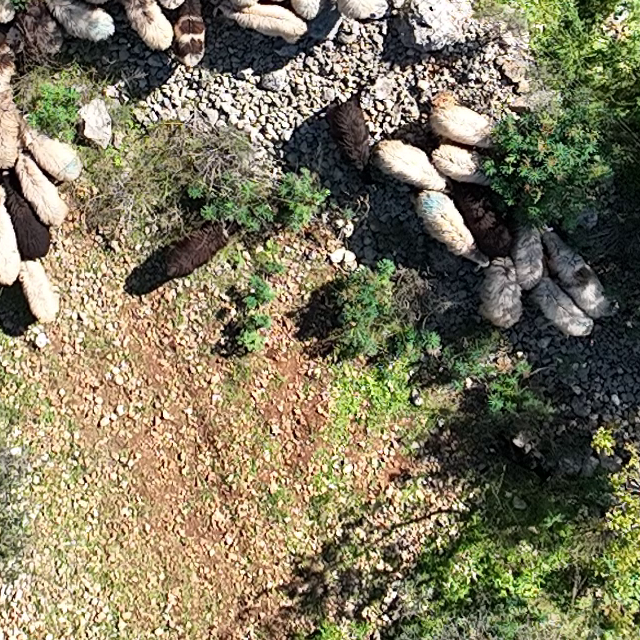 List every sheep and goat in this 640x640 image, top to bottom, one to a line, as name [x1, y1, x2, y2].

sheep [0, 0, 15, 23]
sheep [30, 0, 61, 51]
sheep [33, 0, 112, 6]
sheep [41, 0, 115, 41]
sheep [113, 0, 173, 52]
sheep [158, 0, 201, 8]
sheep [175, 0, 205, 69]
sheep [195, 0, 261, 6]
sheep [210, 0, 308, 46]
sheep [269, 0, 319, 21]
sheep [298, 0, 380, 19]
sheep [0, 29, 16, 118]
sheep [0, 91, 22, 170]
sheep [431, 93, 505, 151]
sheep [327, 96, 374, 184]
sheep [20, 126, 82, 182]
sheep [374, 139, 451, 193]
sheep [431, 143, 514, 206]
sheep [16, 149, 68, 230]
sheep [2, 170, 51, 258]
sheep [0, 184, 20, 287]
sheep [453, 184, 515, 257]
sheep [417, 189, 490, 270]
sheep [513, 220, 543, 291]
sheep [166, 221, 237, 278]
sheep [539, 223, 618, 319]
sheep [480, 254, 522, 327]
sheep [19, 258, 59, 323]
sheep [530, 276, 594, 339]